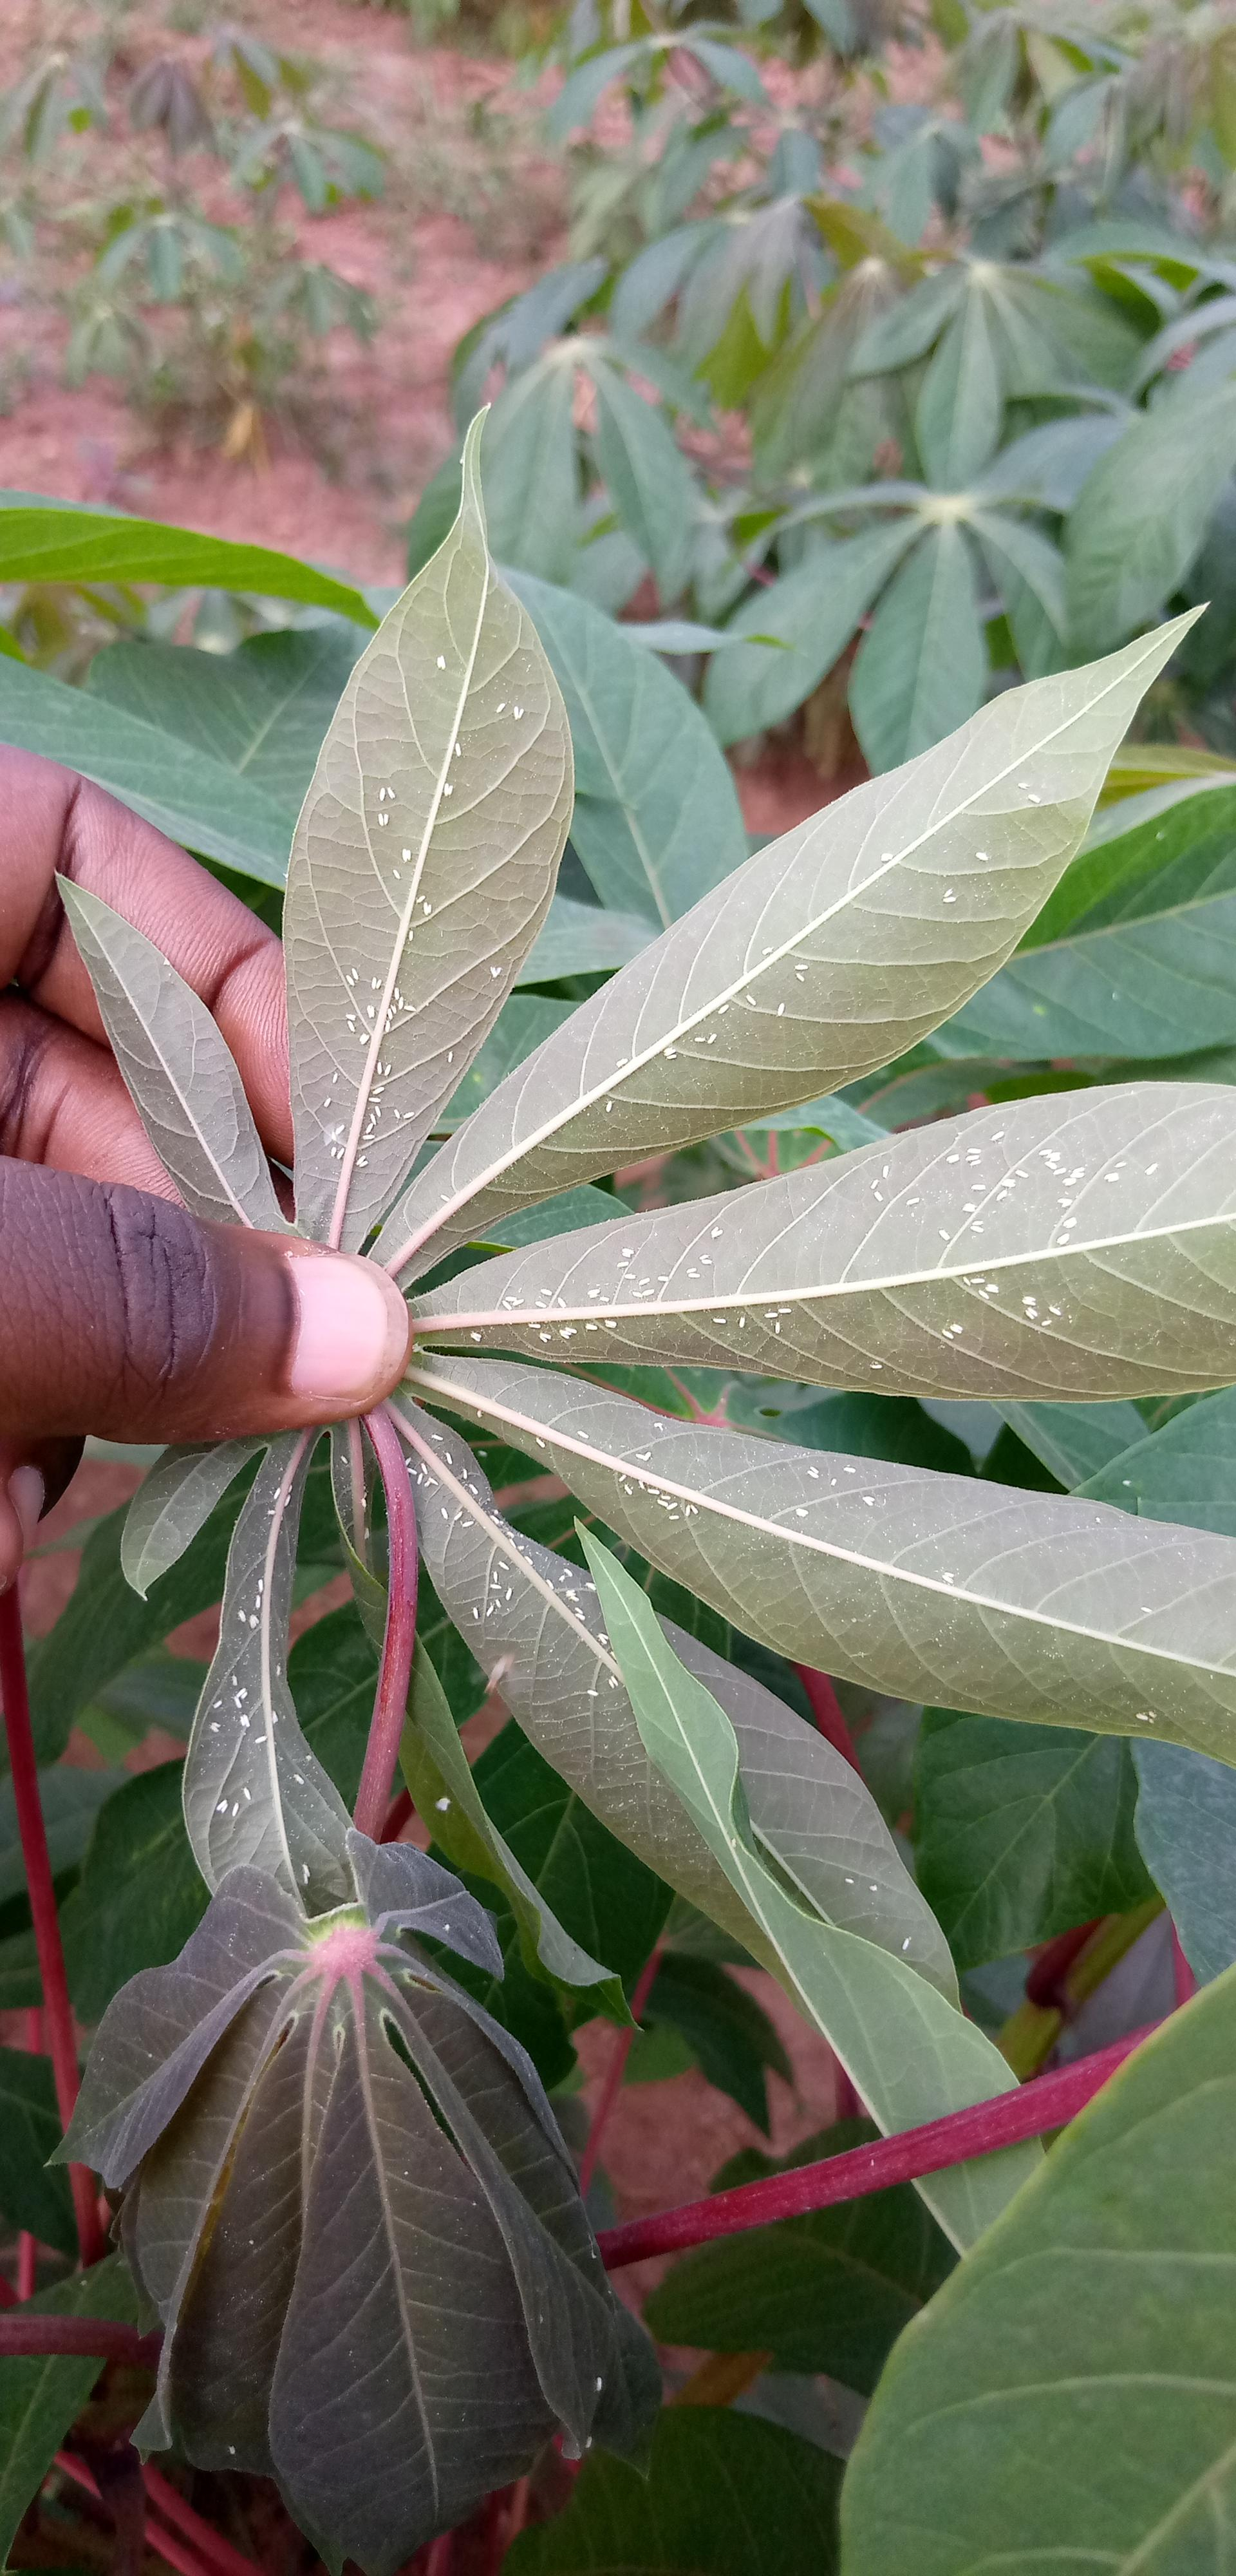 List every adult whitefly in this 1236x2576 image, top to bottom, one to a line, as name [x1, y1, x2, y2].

whitefly [436, 655, 440, 670]
whitefly [440, 656, 447, 671]
whitefly [495, 702, 507, 714]
whitefly [512, 705, 519, 723]
whitefly [519, 708, 524, 721]
whitefly [454, 741, 463, 758]
whitefly [1015, 781, 1031, 790]
whitefly [444, 781, 449, 800]
whitefly [386, 785, 397, 800]
whitefly [449, 785, 454, 796]
whitefly [378, 786, 386, 802]
whitefly [1027, 793, 1042, 806]
whitefly [378, 812, 384, 828]
whitefly [384, 813, 389, 826]
whitefly [402, 846, 407, 864]
whitefly [407, 849, 412, 863]
whitefly [879, 849, 894, 864]
whitefly [973, 851, 991, 863]
whitefly [391, 868, 401, 880]
whitefly [942, 889, 953, 898]
whitefly [416, 894, 426, 905]
whitefly [941, 896, 957, 905]
whitefly [423, 902, 428, 917]
whitefly [427, 904, 433, 915]
whitefly [408, 929, 415, 942]
whitefly [760, 943, 774, 956]
whitefly [792, 963, 809, 972]
whitefly [487, 964, 502, 980]
whitefly [351, 967, 360, 980]
whitefly [794, 971, 806, 985]
whitefly [345, 973, 355, 987]
whitefly [371, 975, 377, 990]
whitefly [376, 978, 383, 990]
whitefly [393, 986, 400, 1001]
whitefly [745, 992, 758, 1007]
whitefly [398, 996, 404, 1010]
whitefly [775, 1001, 787, 1018]
whitefly [389, 1003, 398, 1014]
whitefly [716, 1003, 731, 1016]
whitefly [366, 1004, 371, 1019]
whitefly [404, 1004, 417, 1013]
whitefly [371, 1005, 375, 1018]
whitefly [387, 1007, 393, 1021]
whitefly [344, 1013, 357, 1021]
whitefly [346, 1019, 357, 1033]
whitefly [384, 1019, 391, 1034]
whitefly [707, 1030, 717, 1045]
whitefly [360, 1033, 367, 1042]
whitefly [361, 1034, 370, 1046]
whitefly [693, 1035, 706, 1043]
whitefly [663, 1046, 673, 1054]
whitefly [664, 1048, 677, 1057]
whitefly [446, 1049, 454, 1065]
whitefly [666, 1053, 677, 1061]
whitefly [615, 1057, 630, 1070]
whitefly [377, 1060, 382, 1076]
whitefly [384, 1063, 391, 1077]
whitefly [331, 1071, 341, 1087]
whitefly [372, 1085, 388, 1095]
whitefly [368, 1095, 381, 1103]
whitefly [323, 1097, 332, 1108]
whitefly [603, 1098, 615, 1113]
whitefly [374, 1105, 382, 1118]
whitefly [393, 1108, 400, 1120]
whitefly [403, 1110, 415, 1119]
whitefly [370, 1112, 377, 1126]
whitefly [365, 1122, 374, 1135]
whitefly [335, 1124, 345, 1135]
whitefly [988, 1129, 1006, 1142]
whitefly [329, 1130, 337, 1142]
whitefly [362, 1133, 375, 1141]
whitefly [330, 1146, 337, 1157]
whitefly [337, 1147, 346, 1159]
whitefly [966, 1147, 982, 1155]
whitefly [1038, 1148, 1053, 1157]
whitefly [946, 1152, 959, 1162]
whitefly [1047, 1152, 1062, 1157]
whitefly [357, 1155, 366, 1166]
whitefly [965, 1155, 980, 1161]
whitefly [1049, 1157, 1061, 1161]
whitefly [948, 1157, 960, 1165]
whitefly [969, 1159, 982, 1168]
whitefly [359, 1160, 368, 1168]
whitefly [1113, 1160, 1128, 1169]
whitefly [1143, 1160, 1160, 1176]
whitefly [1043, 1161, 1058, 1170]
whitefly [881, 1164, 890, 1180]
whitefly [1053, 1167, 1067, 1177]
whitefly [1014, 1168, 1030, 1180]
whitefly [1105, 1171, 1119, 1179]
whitefly [1061, 1177, 1076, 1187]
whitefly [1106, 1177, 1120, 1182]
whitefly [869, 1178, 880, 1189]
whitefly [970, 1182, 986, 1191]
whitefly [996, 1188, 1008, 1202]
whitefly [874, 1191, 885, 1204]
whitefly [438, 1192, 451, 1202]
whitefly [904, 1197, 921, 1206]
whitefly [1056, 1198, 1073, 1202]
whitefly [1061, 1202, 1072, 1208]
whitefly [964, 1202, 977, 1207]
whitefly [962, 1206, 975, 1213]
whitefly [1062, 1215, 1078, 1229]
whitefly [970, 1220, 986, 1226]
whitefly [969, 1225, 984, 1234]
whitefly [710, 1226, 720, 1234]
whitefly [938, 1228, 952, 1241]
whitefly [712, 1229, 724, 1239]
whitefly [1056, 1231, 1071, 1246]
whitefly [621, 1248, 635, 1255]
whitefly [621, 1251, 632, 1260]
whitefly [698, 1253, 709, 1259]
whitefly [701, 1259, 713, 1265]
whitefly [615, 1261, 630, 1268]
whitefly [684, 1266, 697, 1273]
whitefly [688, 1272, 701, 1280]
whitefly [623, 1273, 637, 1280]
whitefly [657, 1273, 670, 1284]
whitefly [962, 1276, 971, 1287]
whitefly [637, 1276, 651, 1286]
whitefly [970, 1277, 985, 1284]
whitefly [986, 1283, 999, 1289]
whitefly [984, 1287, 1000, 1294]
whitefly [539, 1288, 553, 1296]
whitefly [586, 1288, 601, 1294]
whitefly [642, 1289, 655, 1296]
whitefly [978, 1289, 989, 1300]
whitefly [630, 1290, 642, 1300]
whitefly [588, 1294, 598, 1300]
whitefly [556, 1295, 569, 1309]
whitefly [599, 1295, 610, 1303]
whitefly [503, 1296, 517, 1301]
whitefly [1022, 1296, 1036, 1301]
whitefly [512, 1298, 525, 1307]
whitefly [501, 1300, 512, 1311]
whitefly [534, 1300, 548, 1309]
whitefly [1022, 1300, 1036, 1306]
whitefly [1047, 1305, 1062, 1318]
whitefly [777, 1307, 792, 1314]
whitefly [1027, 1307, 1038, 1318]
whitefly [1024, 1309, 1034, 1320]
whitefly [763, 1312, 778, 1318]
whitefly [737, 1314, 747, 1329]
whitefly [711, 1315, 727, 1326]
whitefly [1040, 1318, 1053, 1329]
whitefly [604, 1319, 617, 1329]
whitefly [773, 1320, 782, 1336]
whitefly [527, 1322, 541, 1329]
whitefly [584, 1322, 599, 1331]
whitefly [950, 1323, 963, 1334]
whitefly [565, 1327, 577, 1334]
whitefly [941, 1329, 954, 1340]
whitefly [559, 1329, 570, 1335]
whitefly [472, 1331, 482, 1338]
whitefly [539, 1331, 551, 1340]
whitefly [470, 1333, 481, 1343]
whitefly [560, 1333, 570, 1340]
whitefly [539, 1335, 548, 1344]
whitefly [411, 1340, 422, 1354]
whitefly [868, 1363, 885, 1370]
whitefly [475, 1408, 485, 1418]
whitefly [653, 1420, 666, 1434]
whitefly [576, 1428, 590, 1440]
whitefly [430, 1434, 444, 1442]
whitefly [535, 1435, 546, 1450]
whitefly [444, 1451, 454, 1466]
whitefly [644, 1451, 652, 1463]
whitefly [634, 1452, 644, 1459]
whitefly [339, 1454, 353, 1467]
whitefly [406, 1455, 413, 1466]
whitefly [420, 1461, 430, 1474]
whitefly [809, 1465, 819, 1474]
whitefly [842, 1465, 856, 1473]
whitefly [406, 1466, 417, 1476]
whitefly [461, 1467, 469, 1479]
whitefly [807, 1470, 819, 1480]
whitefly [417, 1472, 423, 1486]
whitefly [618, 1473, 627, 1483]
whitefly [427, 1475, 440, 1488]
whitefly [830, 1477, 837, 1488]
whitefly [1122, 1478, 1133, 1487]
whitefly [638, 1479, 645, 1490]
whitefly [424, 1480, 430, 1488]
whitefly [468, 1482, 480, 1495]
whitefly [623, 1482, 633, 1497]
whitefly [287, 1483, 293, 1494]
whitefly [272, 1486, 283, 1501]
whitefly [644, 1487, 660, 1495]
whitefly [283, 1493, 292, 1507]
whitefly [660, 1494, 671, 1501]
whitefly [862, 1495, 877, 1509]
whitefly [359, 1497, 370, 1508]
whitefly [655, 1499, 668, 1506]
whitefly [667, 1501, 679, 1511]
whitefly [685, 1503, 691, 1519]
whitefly [690, 1503, 700, 1516]
whitefly [440, 1506, 449, 1521]
whitefly [794, 1506, 809, 1519]
whitefly [266, 1507, 278, 1518]
whitefly [453, 1511, 464, 1522]
whitefly [488, 1513, 500, 1526]
whitefly [666, 1515, 680, 1521]
whitefly [1094, 1516, 1101, 1524]
whitefly [460, 1520, 476, 1528]
whitefly [362, 1526, 373, 1544]
whitefly [506, 1529, 515, 1538]
whitefly [509, 1537, 516, 1549]
whitefly [523, 1554, 534, 1566]
whitefly [497, 1560, 510, 1571]
whitefly [563, 1566, 575, 1578]
whitefly [492, 1570, 500, 1584]
whitefly [942, 1571, 955, 1578]
whitefly [558, 1574, 566, 1582]
whitefly [942, 1575, 953, 1585]
whitefly [256, 1577, 267, 1593]
whitefly [544, 1578, 556, 1590]
whitefly [584, 1580, 597, 1593]
whitefly [489, 1582, 503, 1591]
whitefly [505, 1587, 515, 1602]
whitefly [564, 1589, 578, 1596]
whitefly [253, 1593, 263, 1611]
whitefly [567, 1595, 580, 1603]
whitefly [494, 1598, 501, 1609]
whitefly [486, 1604, 495, 1619]
whitefly [1139, 1604, 1154, 1614]
whitefly [574, 1605, 585, 1614]
whitefly [471, 1606, 481, 1620]
whitefly [237, 1607, 248, 1625]
whitefly [575, 1613, 586, 1622]
whitefly [248, 1613, 262, 1633]
whitefly [599, 1633, 609, 1640]
whitefly [598, 1634, 607, 1645]
whitefly [272, 1661, 285, 1678]
whitefly [229, 1672, 241, 1690]
whitefly [610, 1675, 619, 1687]
whitefly [608, 1678, 615, 1690]
whitefly [235, 1685, 250, 1700]
whitefly [586, 1688, 599, 1697]
whitefly [232, 1695, 244, 1710]
whitefly [210, 1698, 227, 1712]
whitefly [268, 1707, 283, 1728]
whitefly [1148, 1709, 1156, 1717]
whitefly [235, 1710, 253, 1730]
whitefly [1134, 1710, 1148, 1721]
whitefly [1148, 1717, 1156, 1725]
whitefly [207, 1721, 222, 1734]
whitefly [253, 1732, 271, 1750]
whitefly [292, 1771, 307, 1788]
whitefly [242, 1786, 253, 1804]
whitefly [431, 1794, 455, 1814]
whitefly [214, 1797, 229, 1815]
whitefly [230, 1800, 240, 1819]
whitefly [731, 1837, 738, 1849]
whitefly [300, 1860, 315, 1875]
whitefly [301, 1872, 312, 1886]
whitefly [843, 1877, 855, 1885]
whitefly [868, 1883, 877, 1893]
whitefly [901, 1937, 912, 1951]
whitefly [592, 2375, 608, 2394]
whitefly [582, 2434, 597, 2450]
whitefly [225, 2443, 241, 2461]